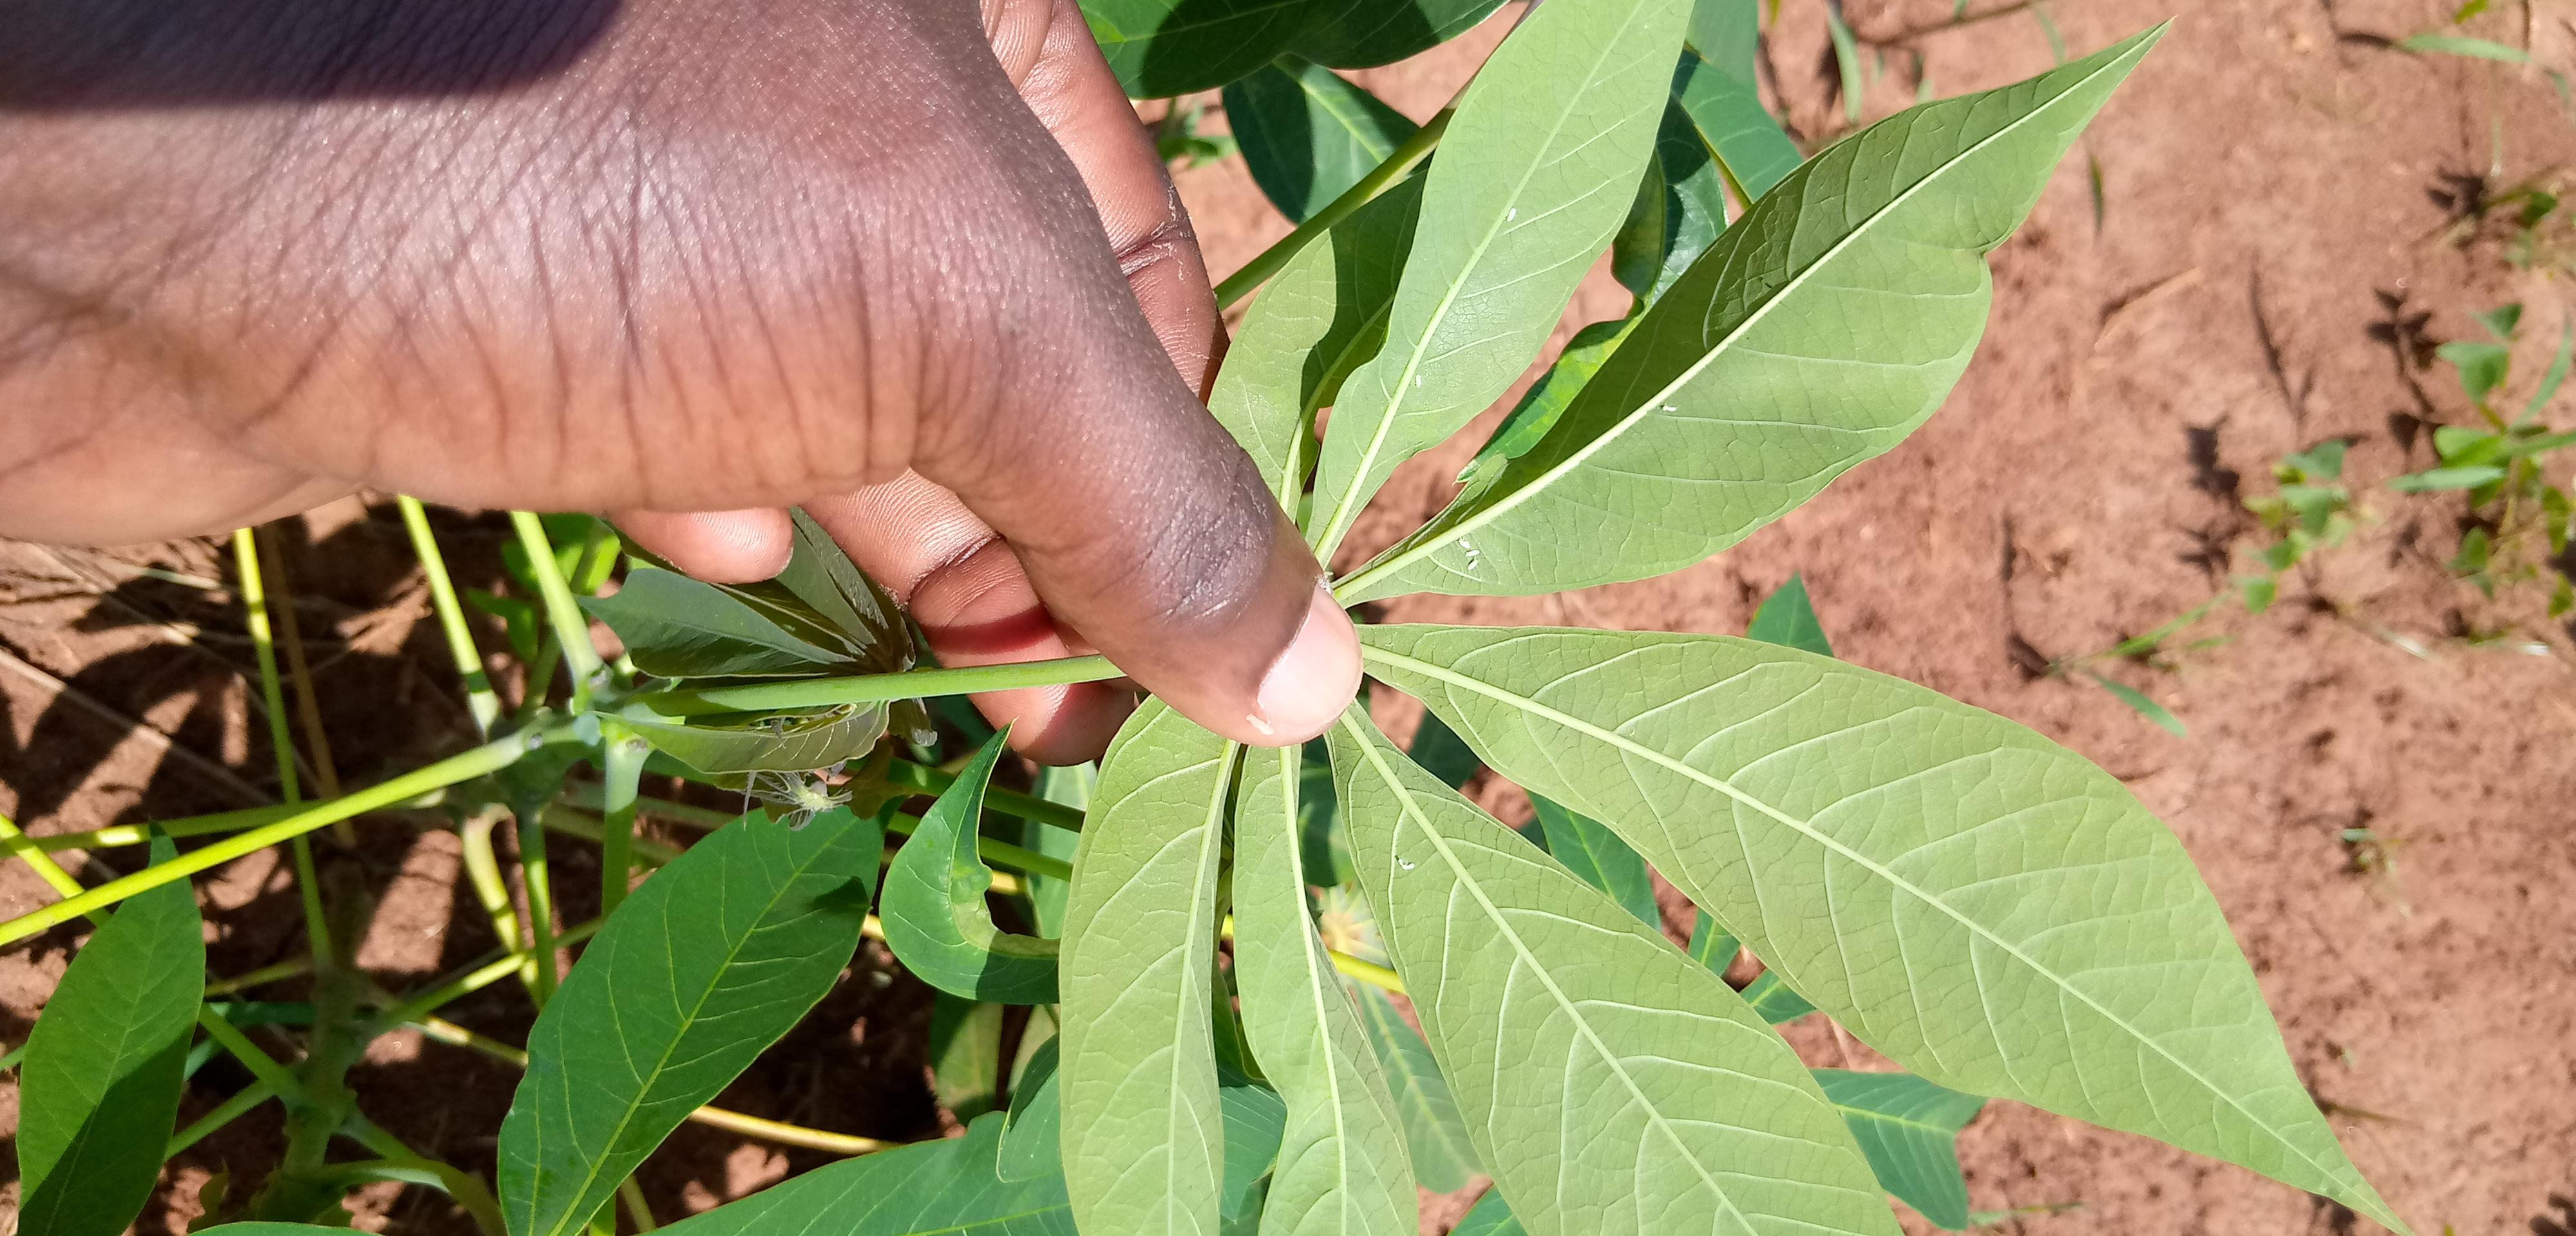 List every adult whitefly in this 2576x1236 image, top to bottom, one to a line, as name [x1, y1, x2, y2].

whitefly [1503, 205, 1522, 225]
whitefly [1413, 371, 1424, 389]
whitefly [1656, 403, 1678, 415]
whitefly [1455, 536, 1469, 548]
whitefly [1464, 549, 1481, 556]
whitefly [1466, 557, 1480, 572]
whitefly [1395, 854, 1415, 871]